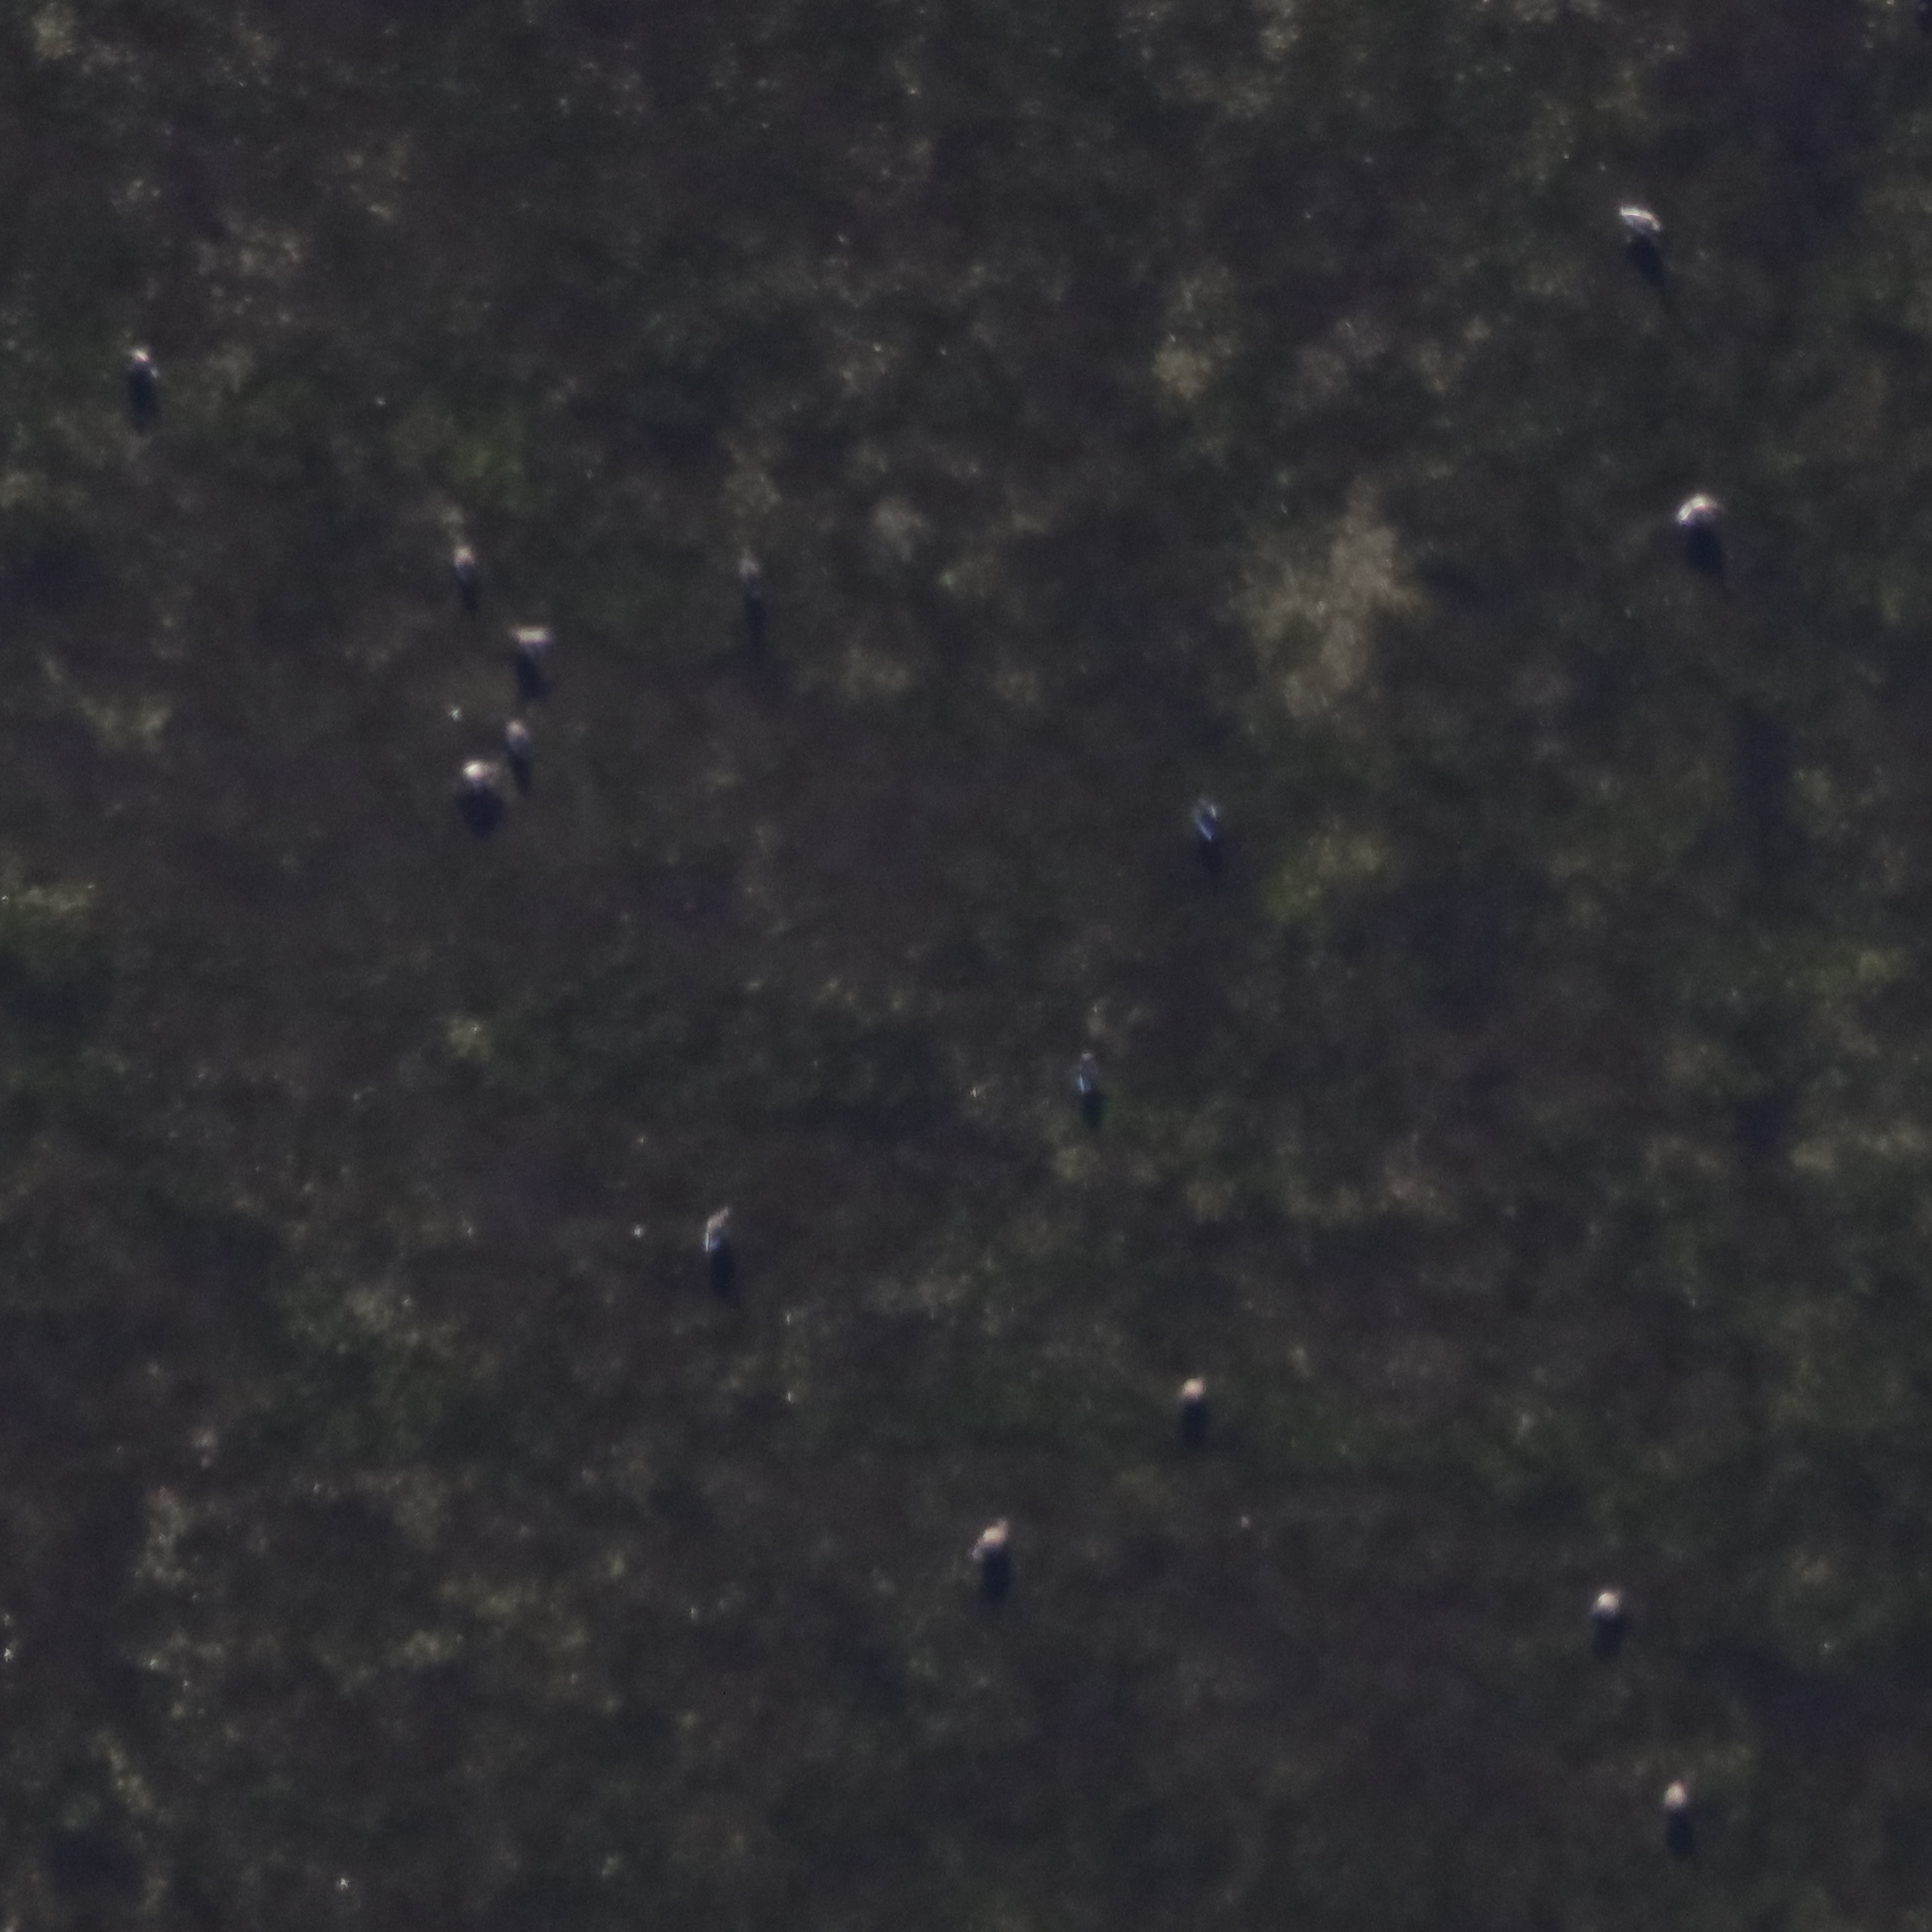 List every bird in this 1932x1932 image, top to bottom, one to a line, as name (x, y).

brant (1640, 223)
brant (140, 361)
brant (1698, 504)
brant (459, 560)
brant (753, 567)
brant (533, 639)
brant (525, 730)
brant (486, 777)
brant (1209, 810)
brant (1088, 1079)
brant (707, 1229)
brant (1200, 1386)
brant (988, 1541)
brant (1612, 1611)
brant (1683, 1804)